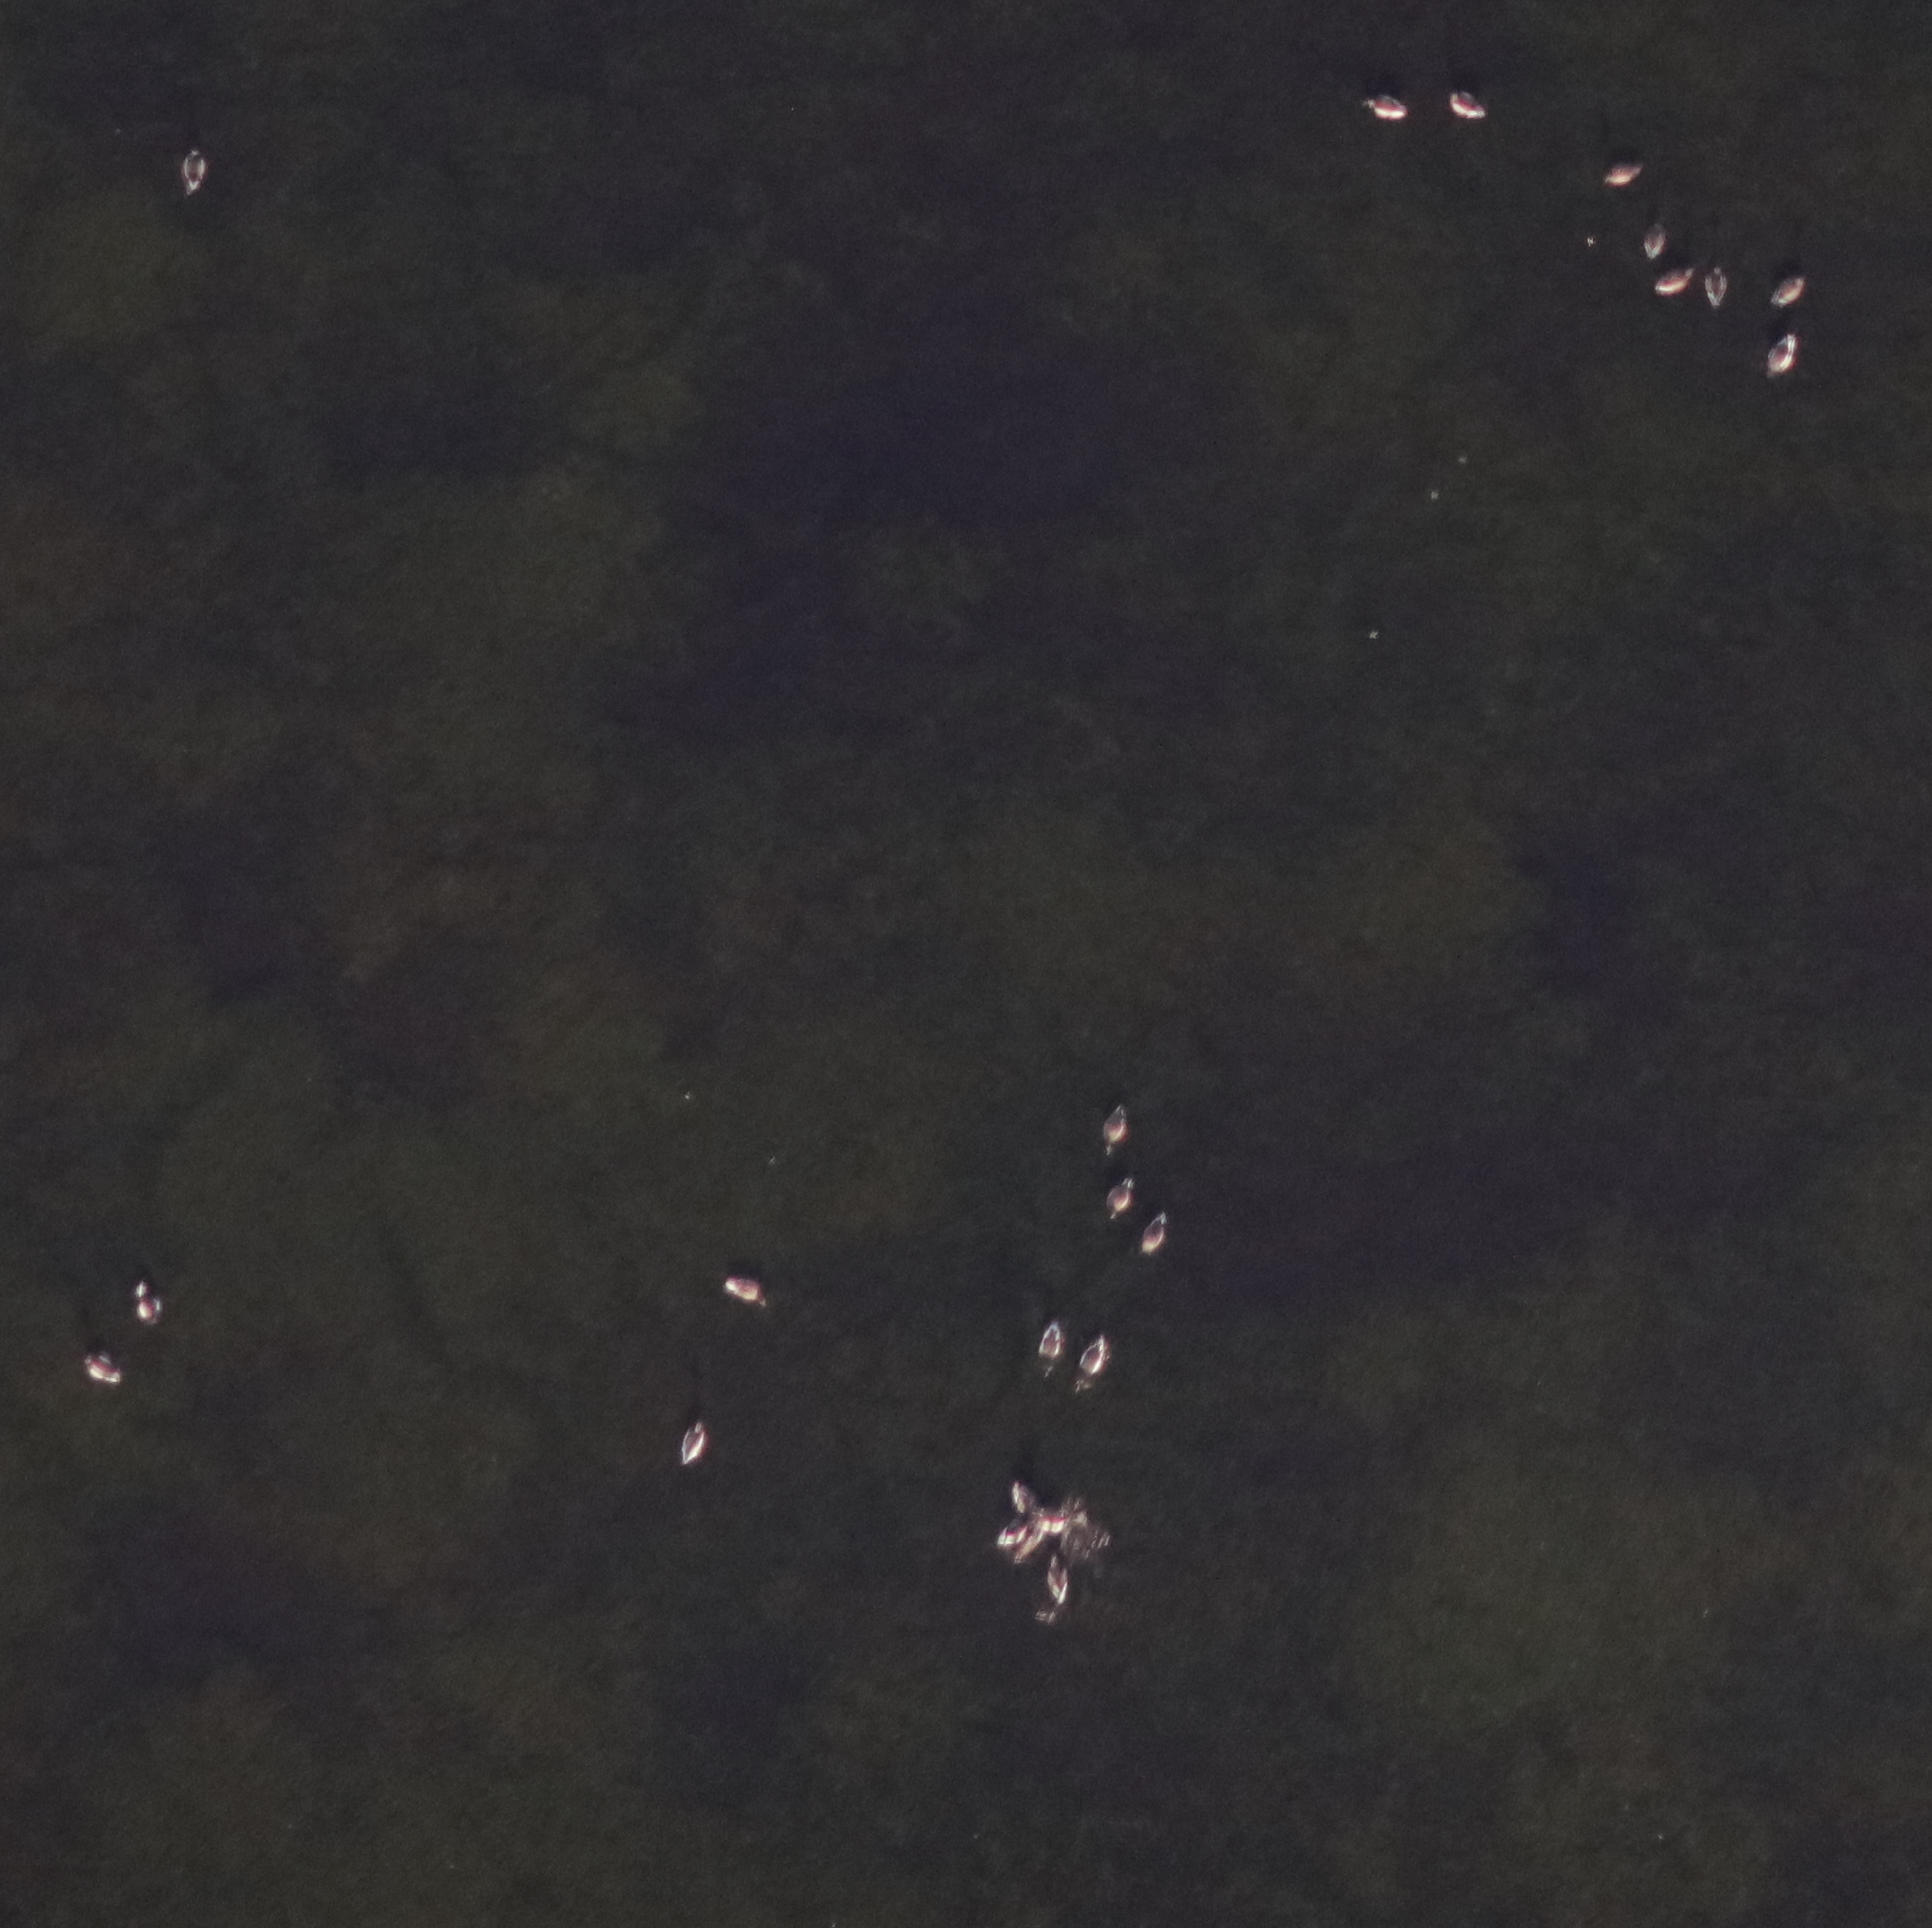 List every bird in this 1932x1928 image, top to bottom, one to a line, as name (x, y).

brant (1463, 105)
brant (1387, 113)
brant (193, 168)
brant (1625, 171)
brant (1656, 236)
brant (1794, 282)
brant (1668, 285)
brant (1715, 286)
brant (1777, 356)
brant (1115, 1129)
brant (1117, 1201)
brant (1154, 1235)
brant (745, 1290)
brant (147, 1305)
brant (1050, 1341)
brant (1092, 1359)
brant (102, 1366)
brant (692, 1442)
brant (1072, 1510)
brant (1028, 1525)
brant (1058, 1577)